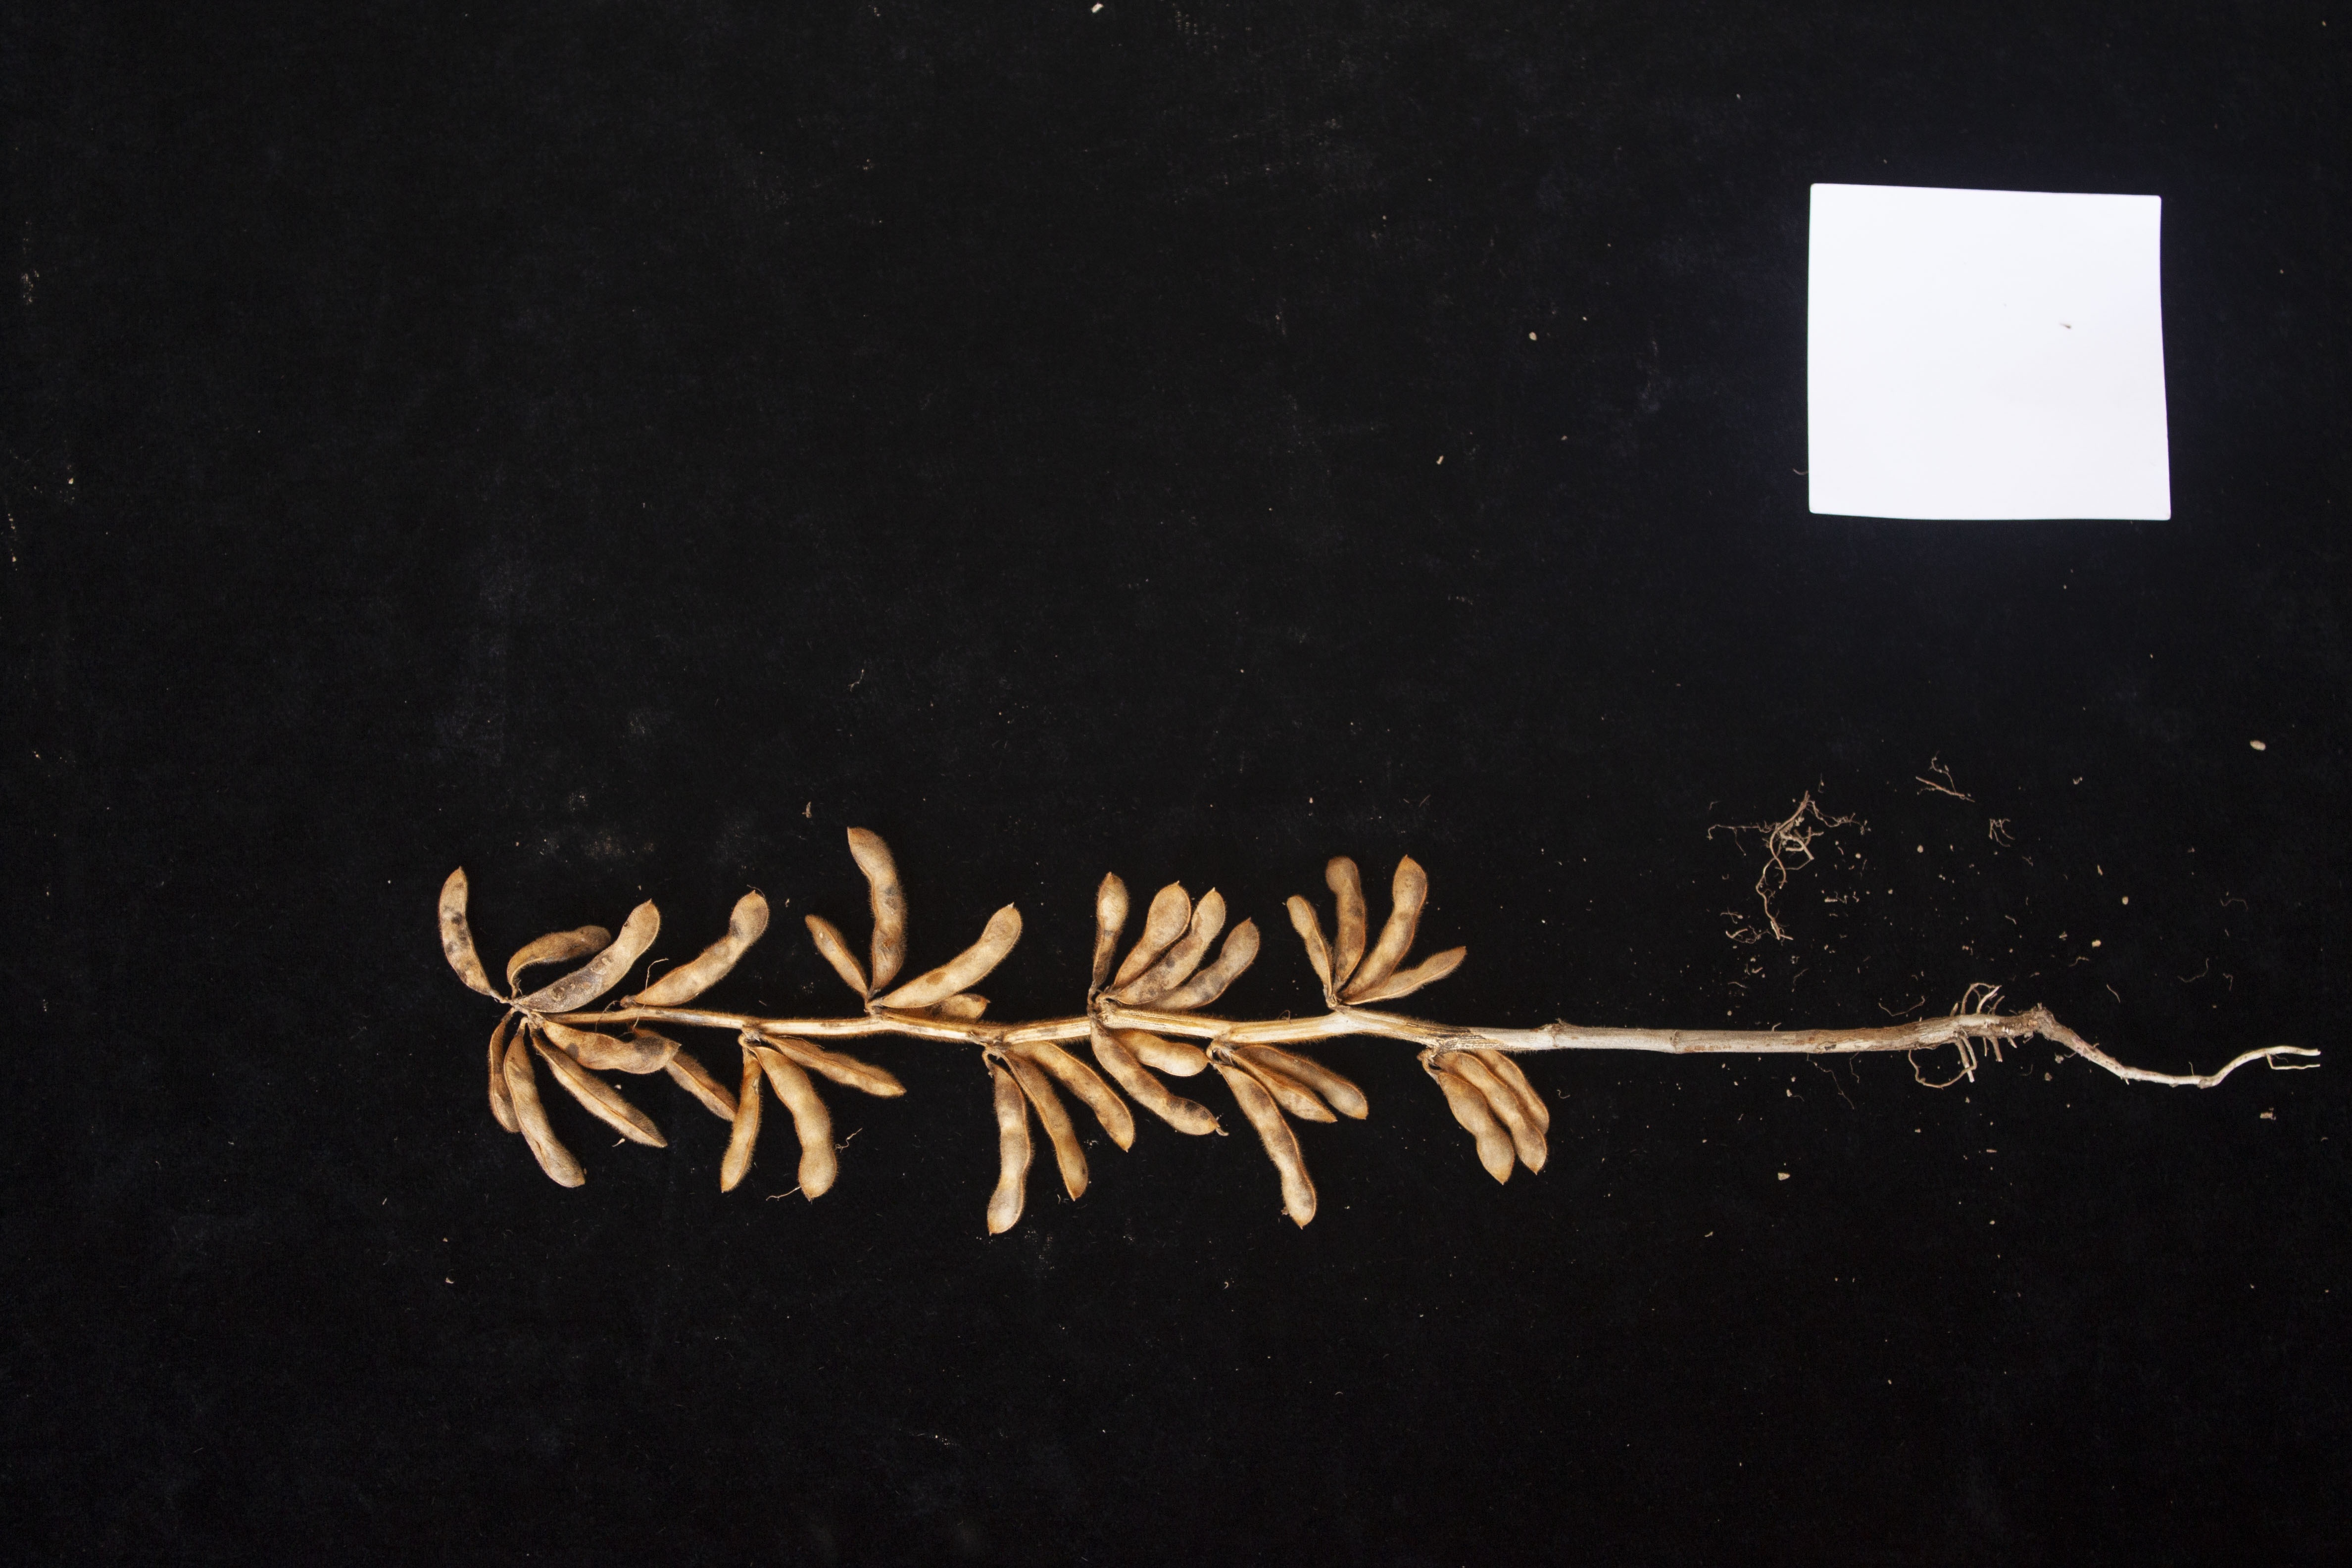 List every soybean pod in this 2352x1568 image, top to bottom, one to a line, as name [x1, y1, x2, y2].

soybean pod [846, 826, 907, 1001]
soybean pod [1341, 855, 1428, 1002]
soybean pod [1324, 859, 1368, 991]
soybean pod [437, 867, 508, 1004]
soybean pod [1088, 872, 1129, 996]
soybean pod [1113, 882, 1192, 988]
soybean pod [1099, 887, 1227, 1007]
soybean pod [621, 890, 770, 1008]
soybean pod [1284, 896, 1339, 1008]
soybean pod [513, 899, 660, 1014]
soybean pod [869, 903, 1023, 1010]
soybean pod [804, 915, 869, 999]
soybean pod [1149, 916, 1260, 1013]
soybean pod [505, 927, 610, 998]
soybean pod [1348, 945, 1466, 1008]
soybean pod [488, 1007, 521, 1134]
soybean pod [534, 1015, 682, 1076]
soybean pod [502, 1022, 586, 1190]
soybean pod [530, 1028, 666, 1147]
soybean pod [1119, 1032, 1208, 1078]
soybean pod [763, 1032, 907, 1098]
soybean pod [1090, 1035, 1221, 1137]
soybean pod [1010, 1042, 1135, 1153]
soybean pod [744, 1042, 838, 1205]
soybean pod [1211, 1044, 1338, 1124]
soybean pod [1238, 1045, 1368, 1120]
soybean pod [986, 1045, 1089, 1202]
soybean pod [664, 1050, 737, 1123]
soybean pod [720, 1051, 762, 1193]
soybean pod [1473, 1051, 1550, 1137]
soybean pod [1431, 1053, 1546, 1176]
soybean pod [985, 1057, 1032, 1235]
soybean pod [1213, 1063, 1317, 1228]
soybean pod [1423, 1064, 1514, 1187]